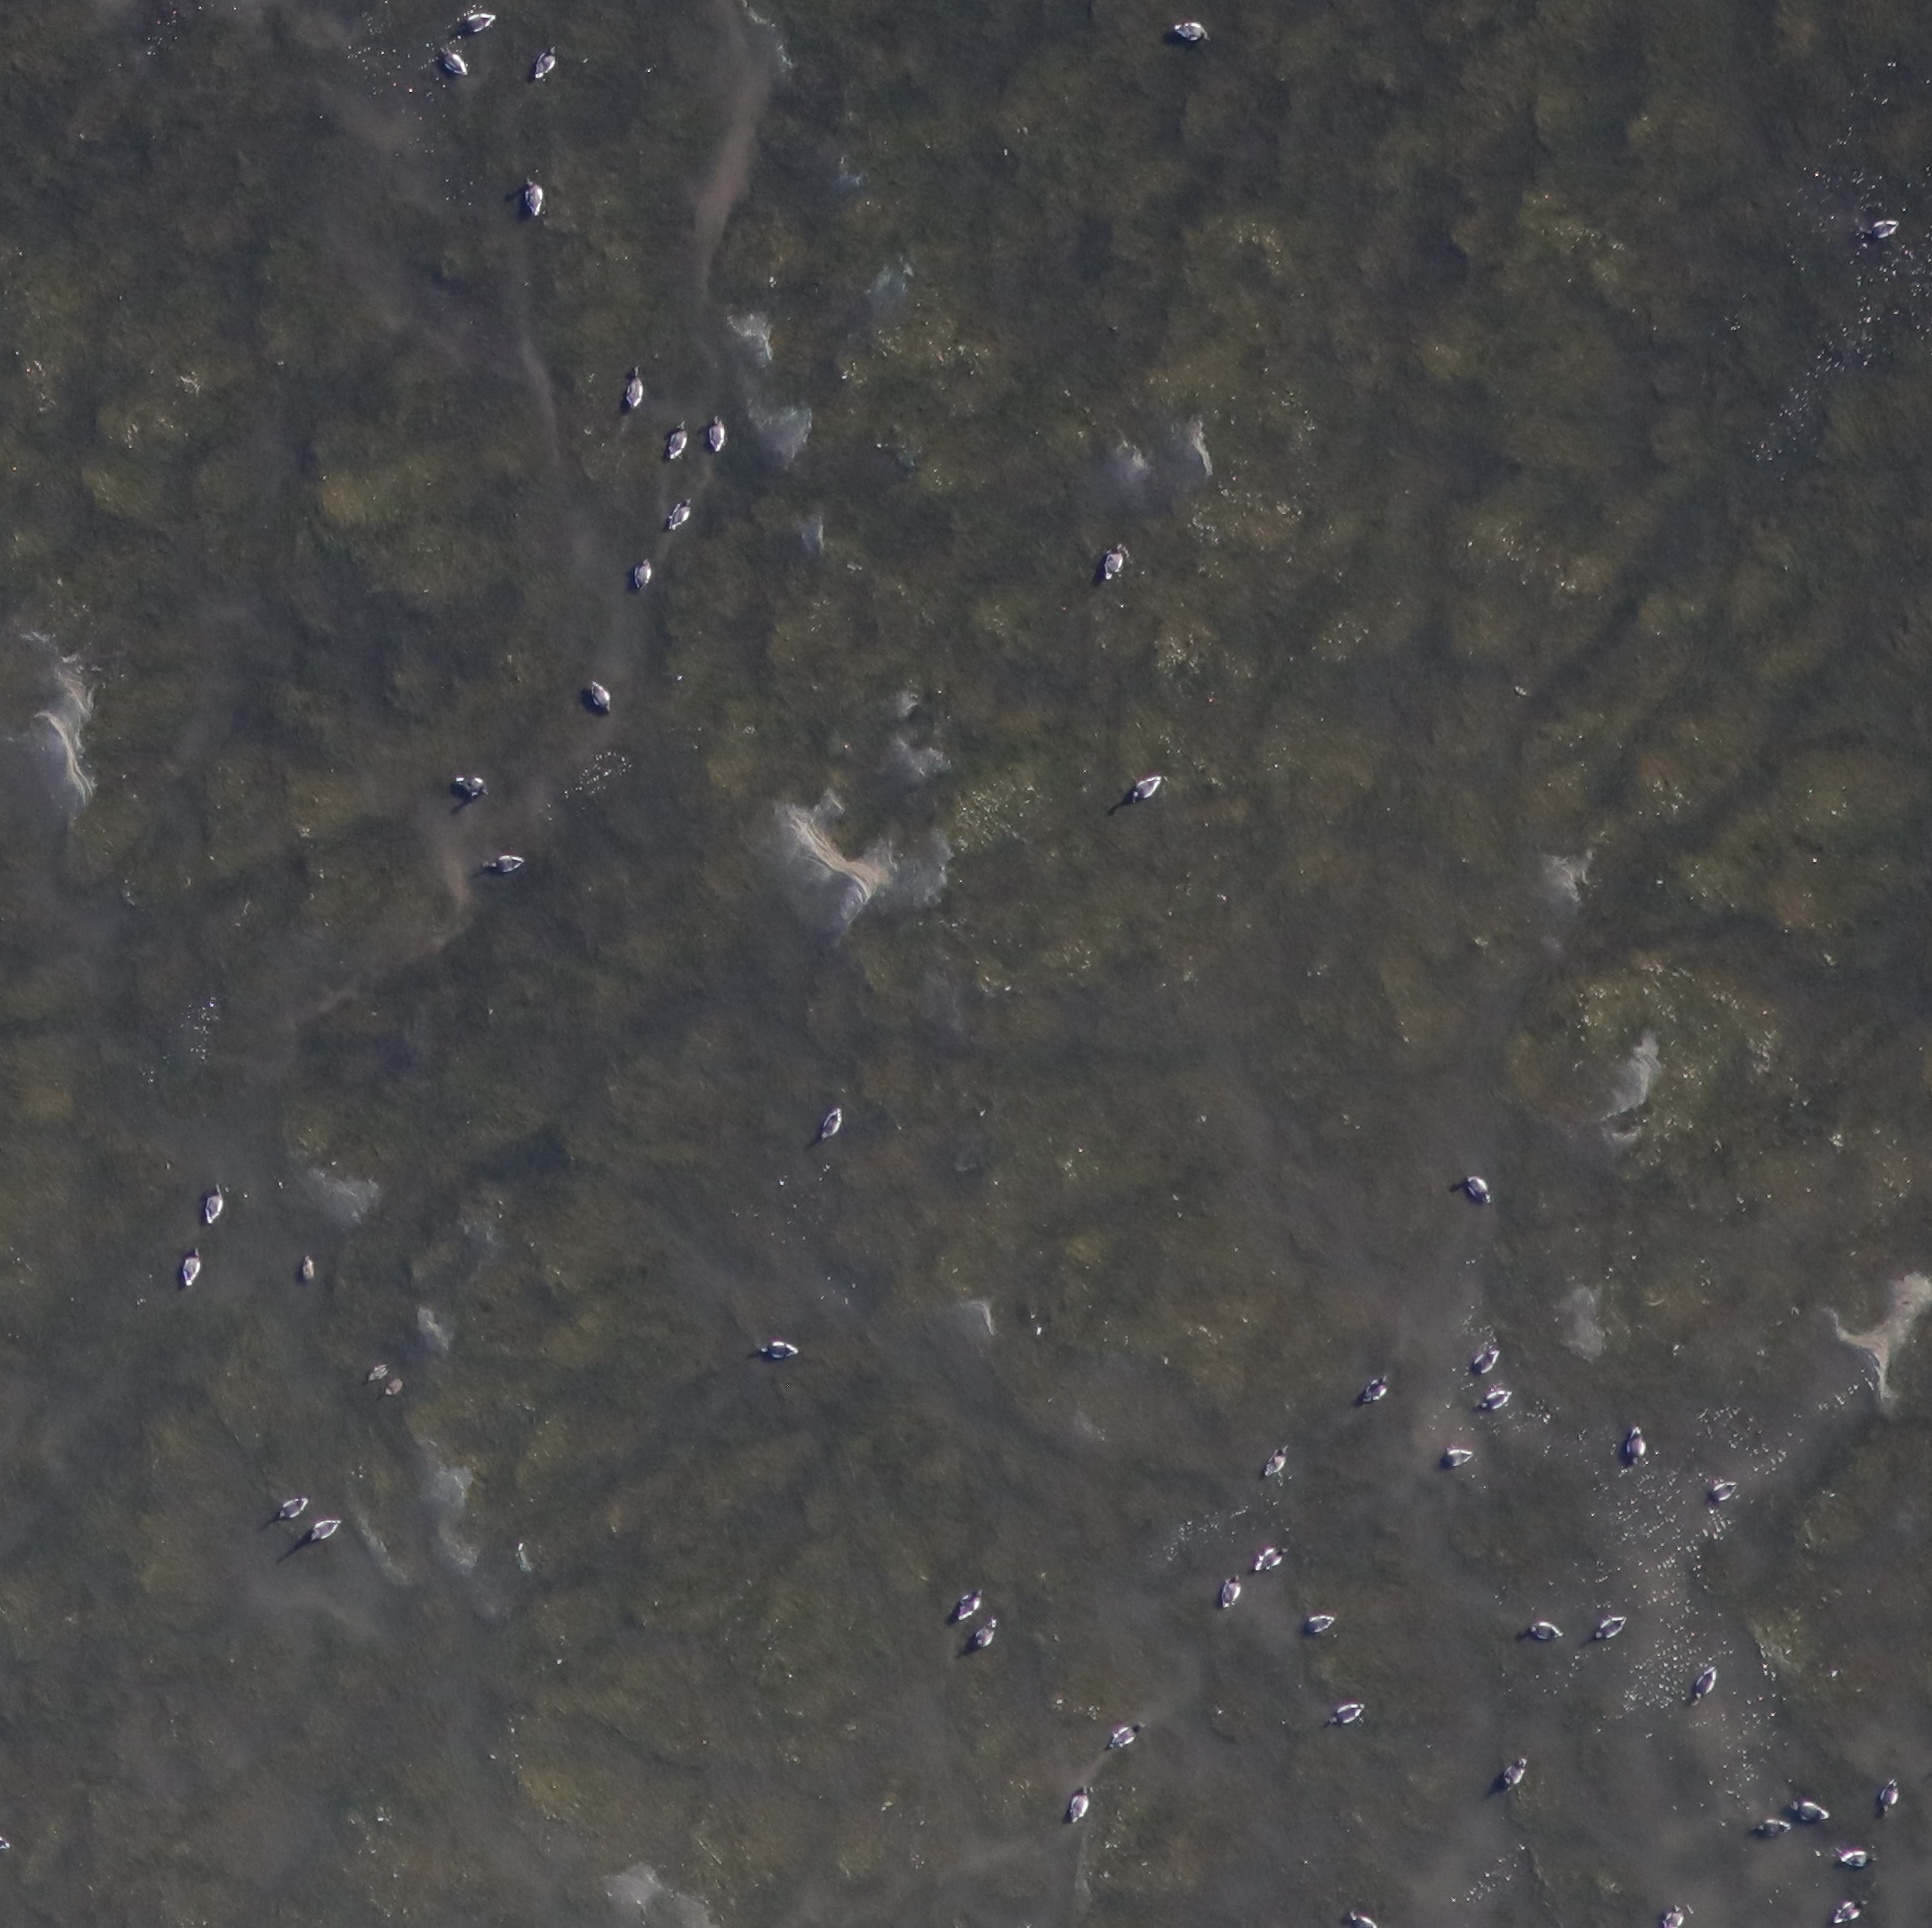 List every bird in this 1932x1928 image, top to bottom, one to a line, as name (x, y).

brant (478, 23)
brant (1190, 31)
brant (455, 63)
brant (545, 64)
brant (532, 197)
brant (1885, 229)
brant (636, 394)
brant (716, 435)
brant (676, 443)
brant (681, 515)
brant (1112, 559)
brant (642, 576)
brant (599, 696)
brant (474, 785)
brant (1146, 787)
brant (507, 863)
brant (830, 1125)
brant (1477, 1187)
brant (213, 1207)
brant (190, 1270)
other bird (305, 1271)
brant (780, 1349)
brant (1485, 1358)
other bird (379, 1373)
brant (1377, 1389)
other bird (393, 1392)
brant (1500, 1400)
brant (1635, 1445)
brant (1458, 1456)
brant (1276, 1462)
brant (1722, 1491)
brant (290, 1510)
brant (324, 1534)
brant (1271, 1557)
brant (1227, 1591)
brant (968, 1606)
brant (1319, 1623)
brant (1605, 1628)
brant (1545, 1632)
brant (984, 1636)
brant (1704, 1683)
brant (1347, 1712)
brant (1125, 1735)
brant (1513, 1775)
brant (1889, 1794)
brant (1076, 1804)
brant (1810, 1811)
brant (1770, 1826)
brant (1857, 1856)
brant (1850, 1910)
brant (1672, 1920)
brant (1365, 1923)